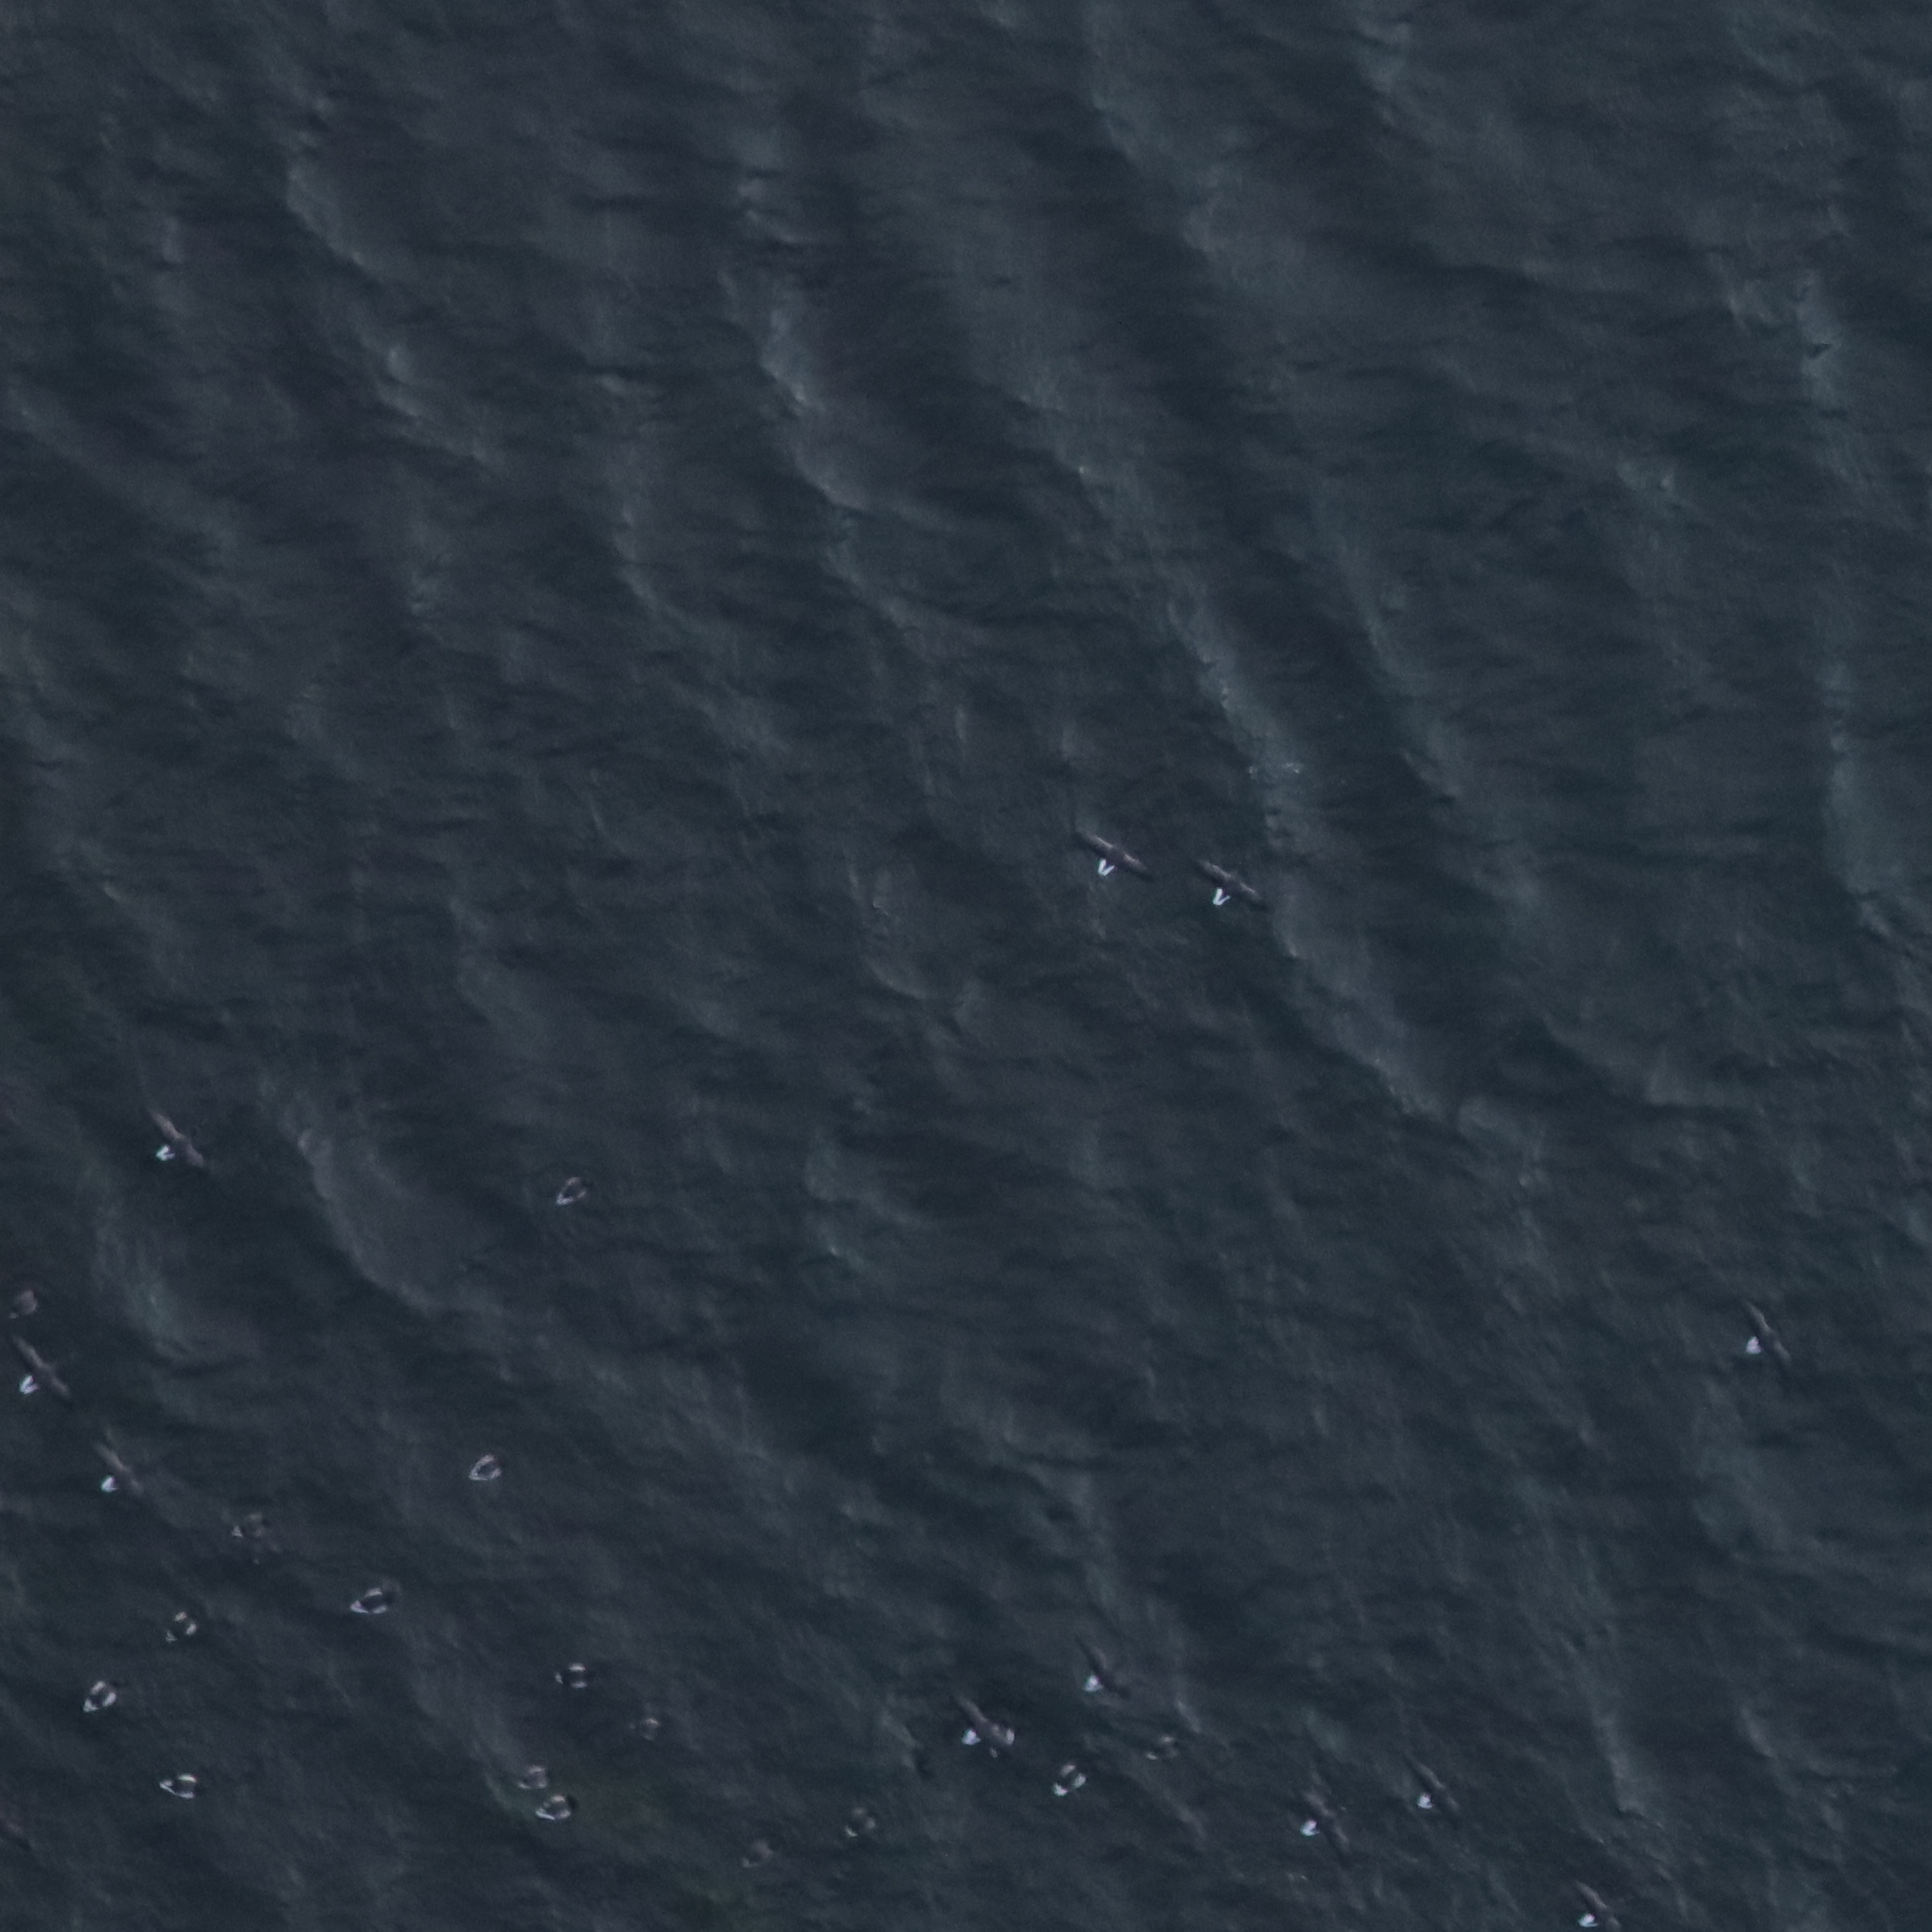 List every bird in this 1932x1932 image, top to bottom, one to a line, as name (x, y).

brant (1115, 860)
brant (1227, 885)
brant (181, 1146)
brant (574, 1190)
brant (25, 1309)
brant (1766, 1341)
brant (47, 1376)
brant (482, 1471)
brant (117, 1477)
brant (246, 1526)
brant (374, 1604)
brant (182, 1626)
brant (1100, 1677)
brant (580, 1680)
brant (102, 1695)
brant (654, 1729)
brant (982, 1730)
brant (1157, 1744)
brant (532, 1778)
brant (1071, 1780)
brant (183, 1786)
brant (1438, 1793)
brant (555, 1811)
brant (854, 1817)
brant (1327, 1824)
brant (758, 1852)
brant (1599, 1915)